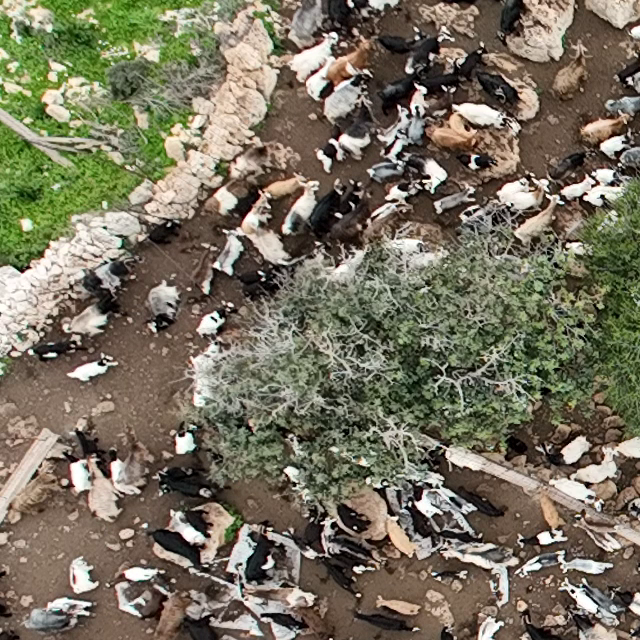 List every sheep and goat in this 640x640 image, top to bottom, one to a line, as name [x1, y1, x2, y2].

goat [281, 1, 321, 44]
goat [326, 2, 360, 31]
goat [498, 5, 526, 45]
goat [622, 20, 639, 41]
goat [404, 26, 456, 72]
goat [375, 28, 429, 54]
goat [287, 31, 338, 84]
goat [330, 37, 370, 87]
goat [553, 39, 591, 100]
goat [613, 44, 639, 84]
goat [455, 46, 488, 80]
goat [302, 56, 336, 102]
goat [380, 63, 444, 107]
goat [323, 69, 374, 120]
goat [629, 71, 639, 96]
goat [476, 72, 520, 107]
goat [410, 83, 427, 115]
goat [423, 86, 455, 117]
goat [607, 93, 639, 116]
goat [342, 95, 373, 163]
goat [453, 103, 519, 133]
goat [408, 105, 424, 146]
goat [377, 107, 408, 146]
goat [582, 110, 631, 143]
goat [319, 125, 344, 174]
goat [425, 128, 482, 150]
goat [382, 129, 410, 163]
goat [600, 129, 634, 158]
goat [230, 140, 278, 179]
goat [549, 146, 596, 183]
goat [623, 148, 639, 171]
goat [402, 154, 449, 193]
goat [457, 154, 498, 170]
goat [366, 163, 407, 182]
goat [199, 168, 255, 216]
goat [593, 169, 620, 181]
goat [498, 171, 535, 206]
goat [262, 172, 305, 202]
goat [562, 175, 594, 199]
goat [504, 178, 550, 210]
goat [280, 179, 319, 237]
goat [328, 180, 366, 225]
goat [310, 181, 345, 234]
goat [383, 181, 422, 199]
goat [434, 185, 474, 212]
goat [586, 187, 630, 208]
goat [244, 190, 271, 234]
goat [512, 193, 562, 242]
goat [460, 196, 494, 223]
goat [365, 198, 410, 222]
goat [358, 211, 411, 242]
goat [144, 221, 180, 246]
goat [242, 225, 291, 263]
goat [213, 229, 240, 277]
goat [377, 238, 431, 255]
goat [192, 240, 221, 294]
goat [271, 242, 332, 274]
goat [326, 251, 364, 284]
goat [406, 251, 450, 270]
goat [83, 257, 141, 294]
goat [146, 282, 176, 333]
goat [64, 284, 122, 333]
goat [195, 303, 236, 337]
goat [32, 339, 84, 357]
goat [63, 354, 119, 380]
goat [617, 417, 639, 458]
goat [117, 422, 155, 485]
goat [74, 429, 103, 463]
goat [536, 431, 593, 465]
goat [108, 446, 139, 493]
goat [570, 447, 616, 482]
goat [61, 452, 98, 495]
goat [86, 453, 119, 521]
goat [22, 460, 58, 514]
goat [156, 468, 200, 480]
goat [154, 469, 211, 498]
goat [157, 478, 218, 495]
goat [547, 479, 604, 513]
goat [432, 480, 474, 515]
goat [410, 481, 447, 519]
goat [384, 484, 404, 514]
goat [456, 484, 506, 517]
goat [538, 486, 566, 526]
goat [427, 488, 486, 538]
goat [404, 495, 434, 536]
goat [627, 495, 639, 523]
goat [334, 501, 370, 534]
goat [307, 505, 324, 552]
goat [166, 508, 206, 549]
goat [185, 509, 212, 538]
goat [574, 514, 619, 532]
goat [388, 515, 418, 559]
goat [321, 516, 337, 554]
goat [574, 519, 621, 553]
goat [245, 521, 273, 585]
goat [284, 527, 317, 560]
goat [517, 528, 564, 549]
goat [146, 529, 207, 572]
goat [328, 536, 379, 570]
goat [441, 542, 517, 571]
goat [513, 550, 565, 575]
goat [319, 556, 361, 598]
goat [70, 557, 100, 593]
goat [560, 559, 611, 572]
goat [490, 564, 507, 607]
goat [105, 569, 165, 590]
goat [430, 571, 467, 581]
goat [132, 574, 170, 616]
goat [578, 578, 617, 610]
goat [557, 579, 597, 614]
goat [605, 584, 639, 617]
goat [241, 589, 317, 608]
goat [140, 592, 191, 639]
goat [376, 594, 421, 615]
goat [59, 597, 92, 616]
goat [566, 604, 618, 639]
goat [629, 607, 639, 637]
goat [26, 608, 80, 635]
goat [351, 609, 419, 633]
goat [520, 609, 582, 639]
goat [262, 613, 311, 630]
goat [185, 615, 235, 639]
goat [479, 617, 503, 639]
goat [439, 625, 472, 639]
goat [372, 634, 412, 639]